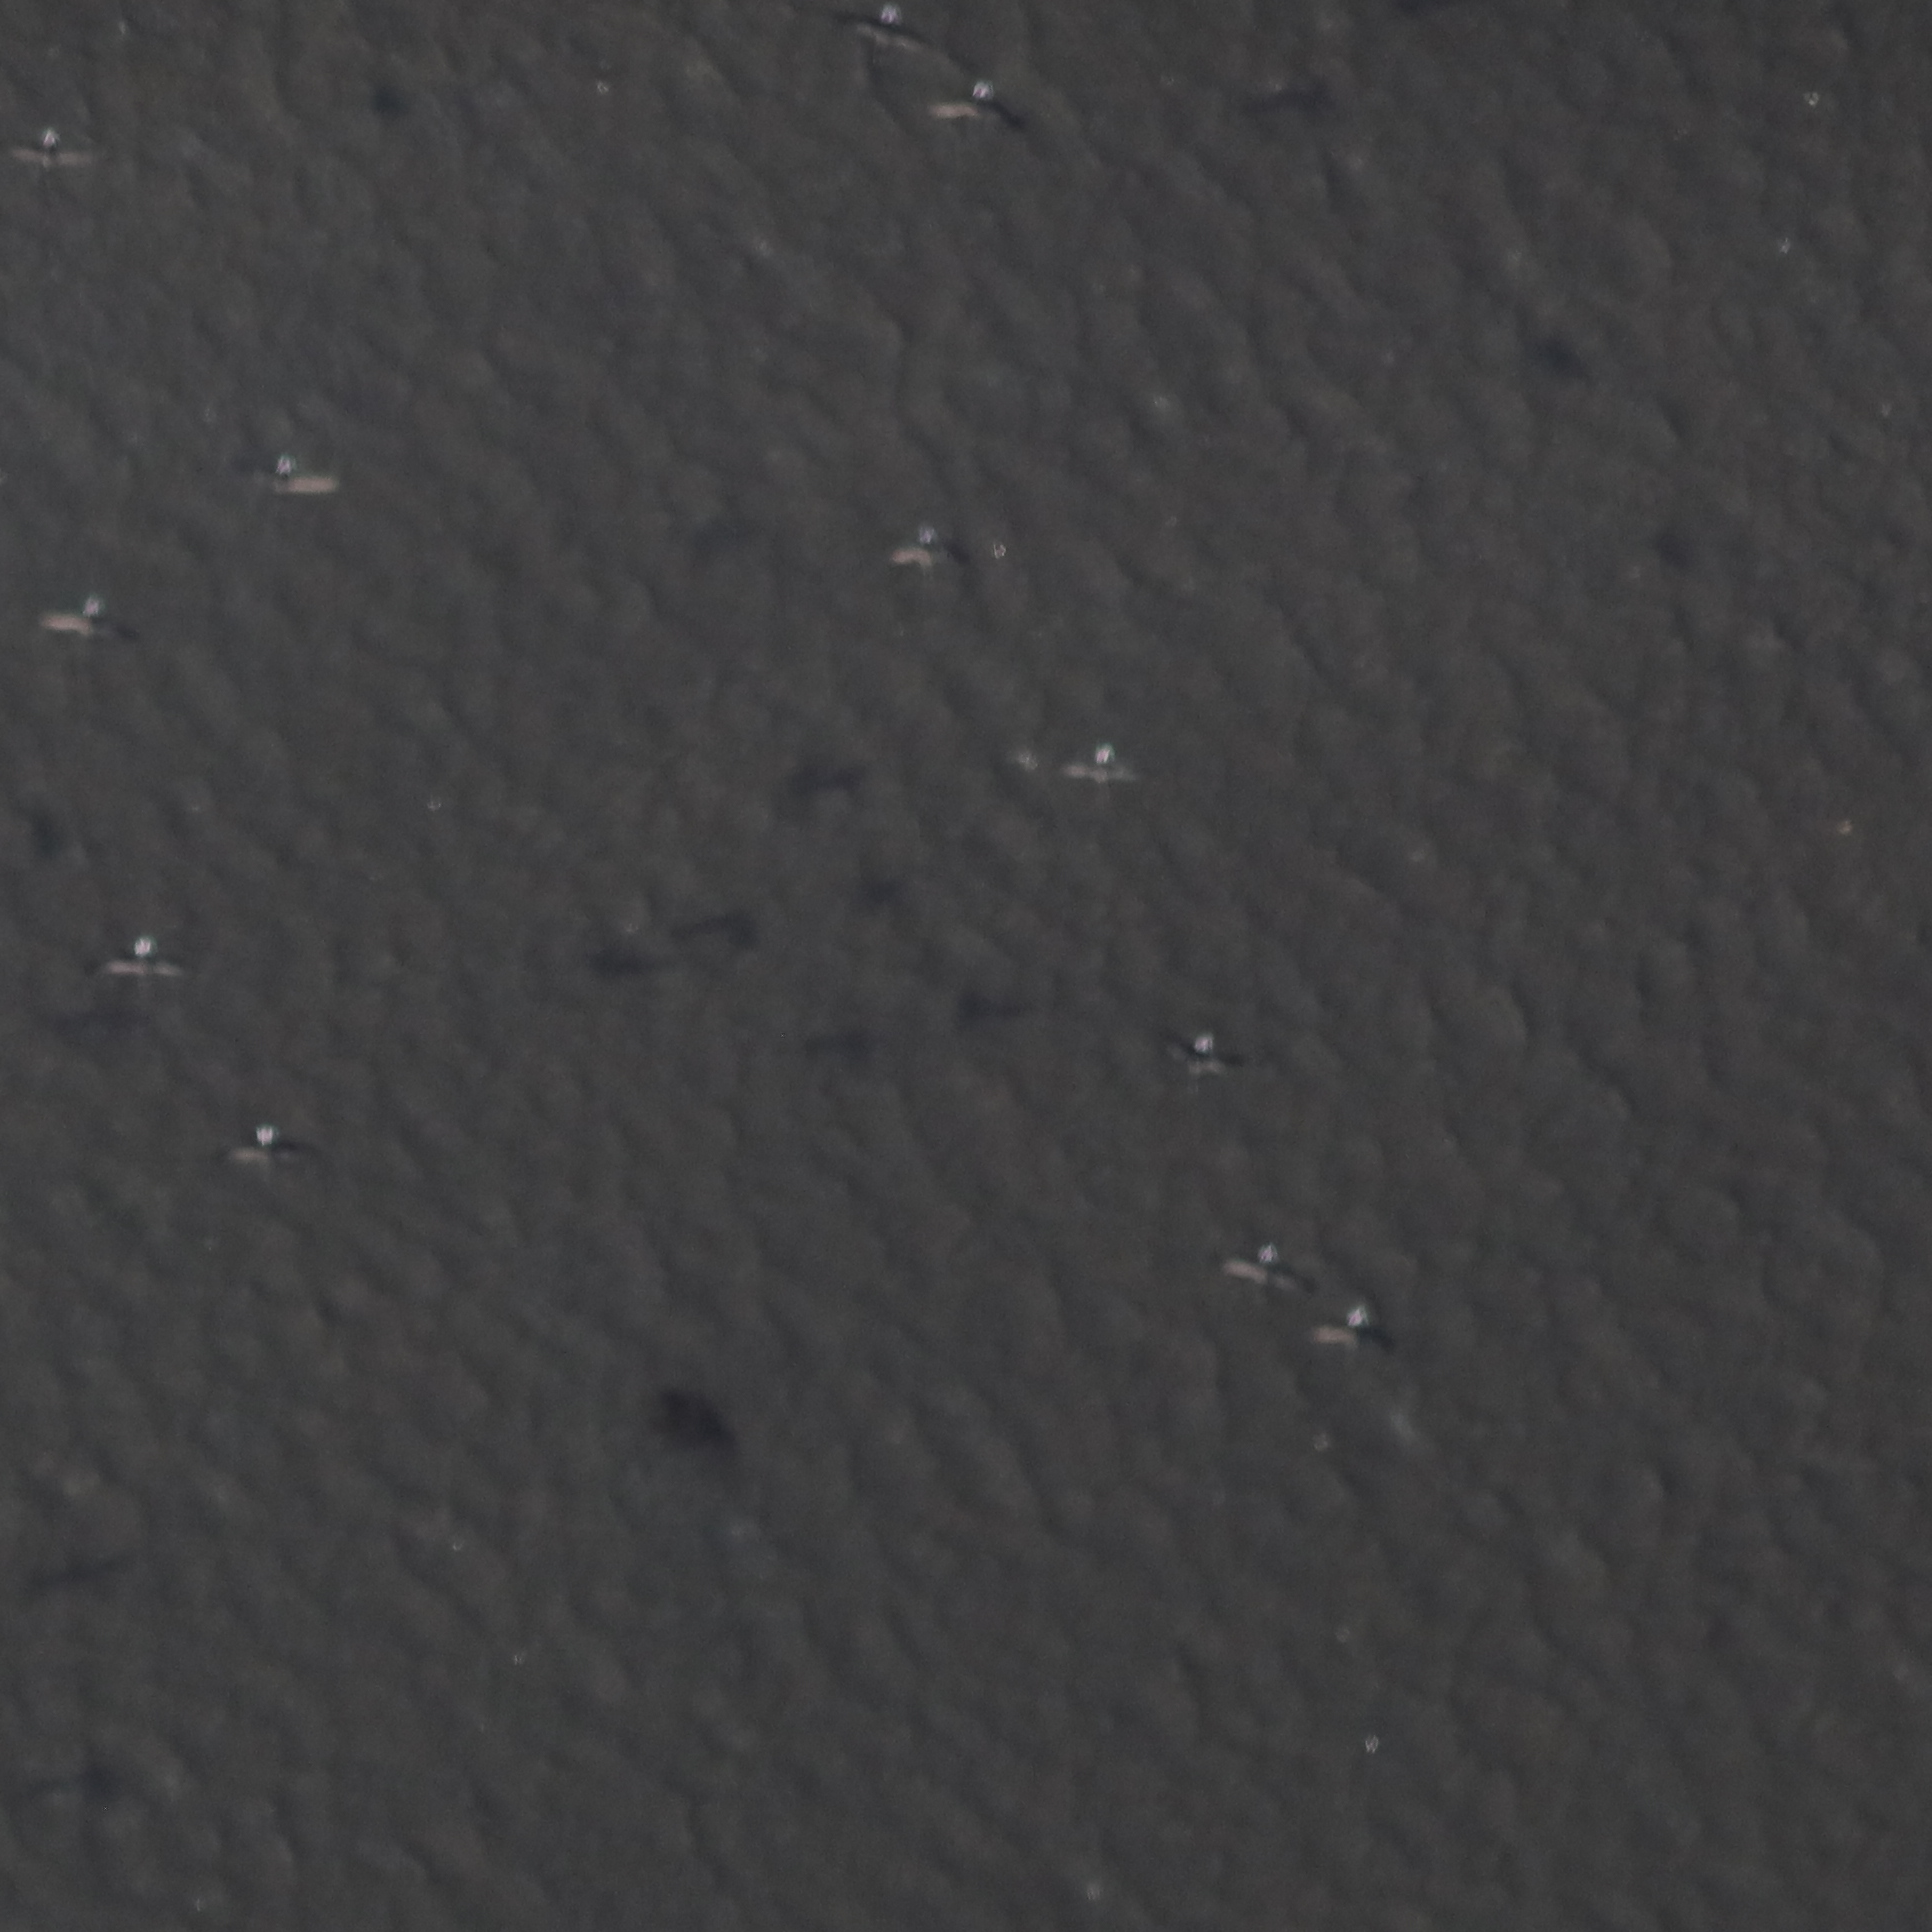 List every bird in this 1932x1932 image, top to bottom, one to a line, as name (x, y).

brant (882, 29)
brant (980, 108)
brant (45, 155)
brant (283, 485)
brant (925, 550)
brant (90, 627)
brant (1102, 772)
brant (141, 965)
brant (1200, 1059)
brant (267, 1153)
brant (1267, 1275)
brant (1354, 1336)